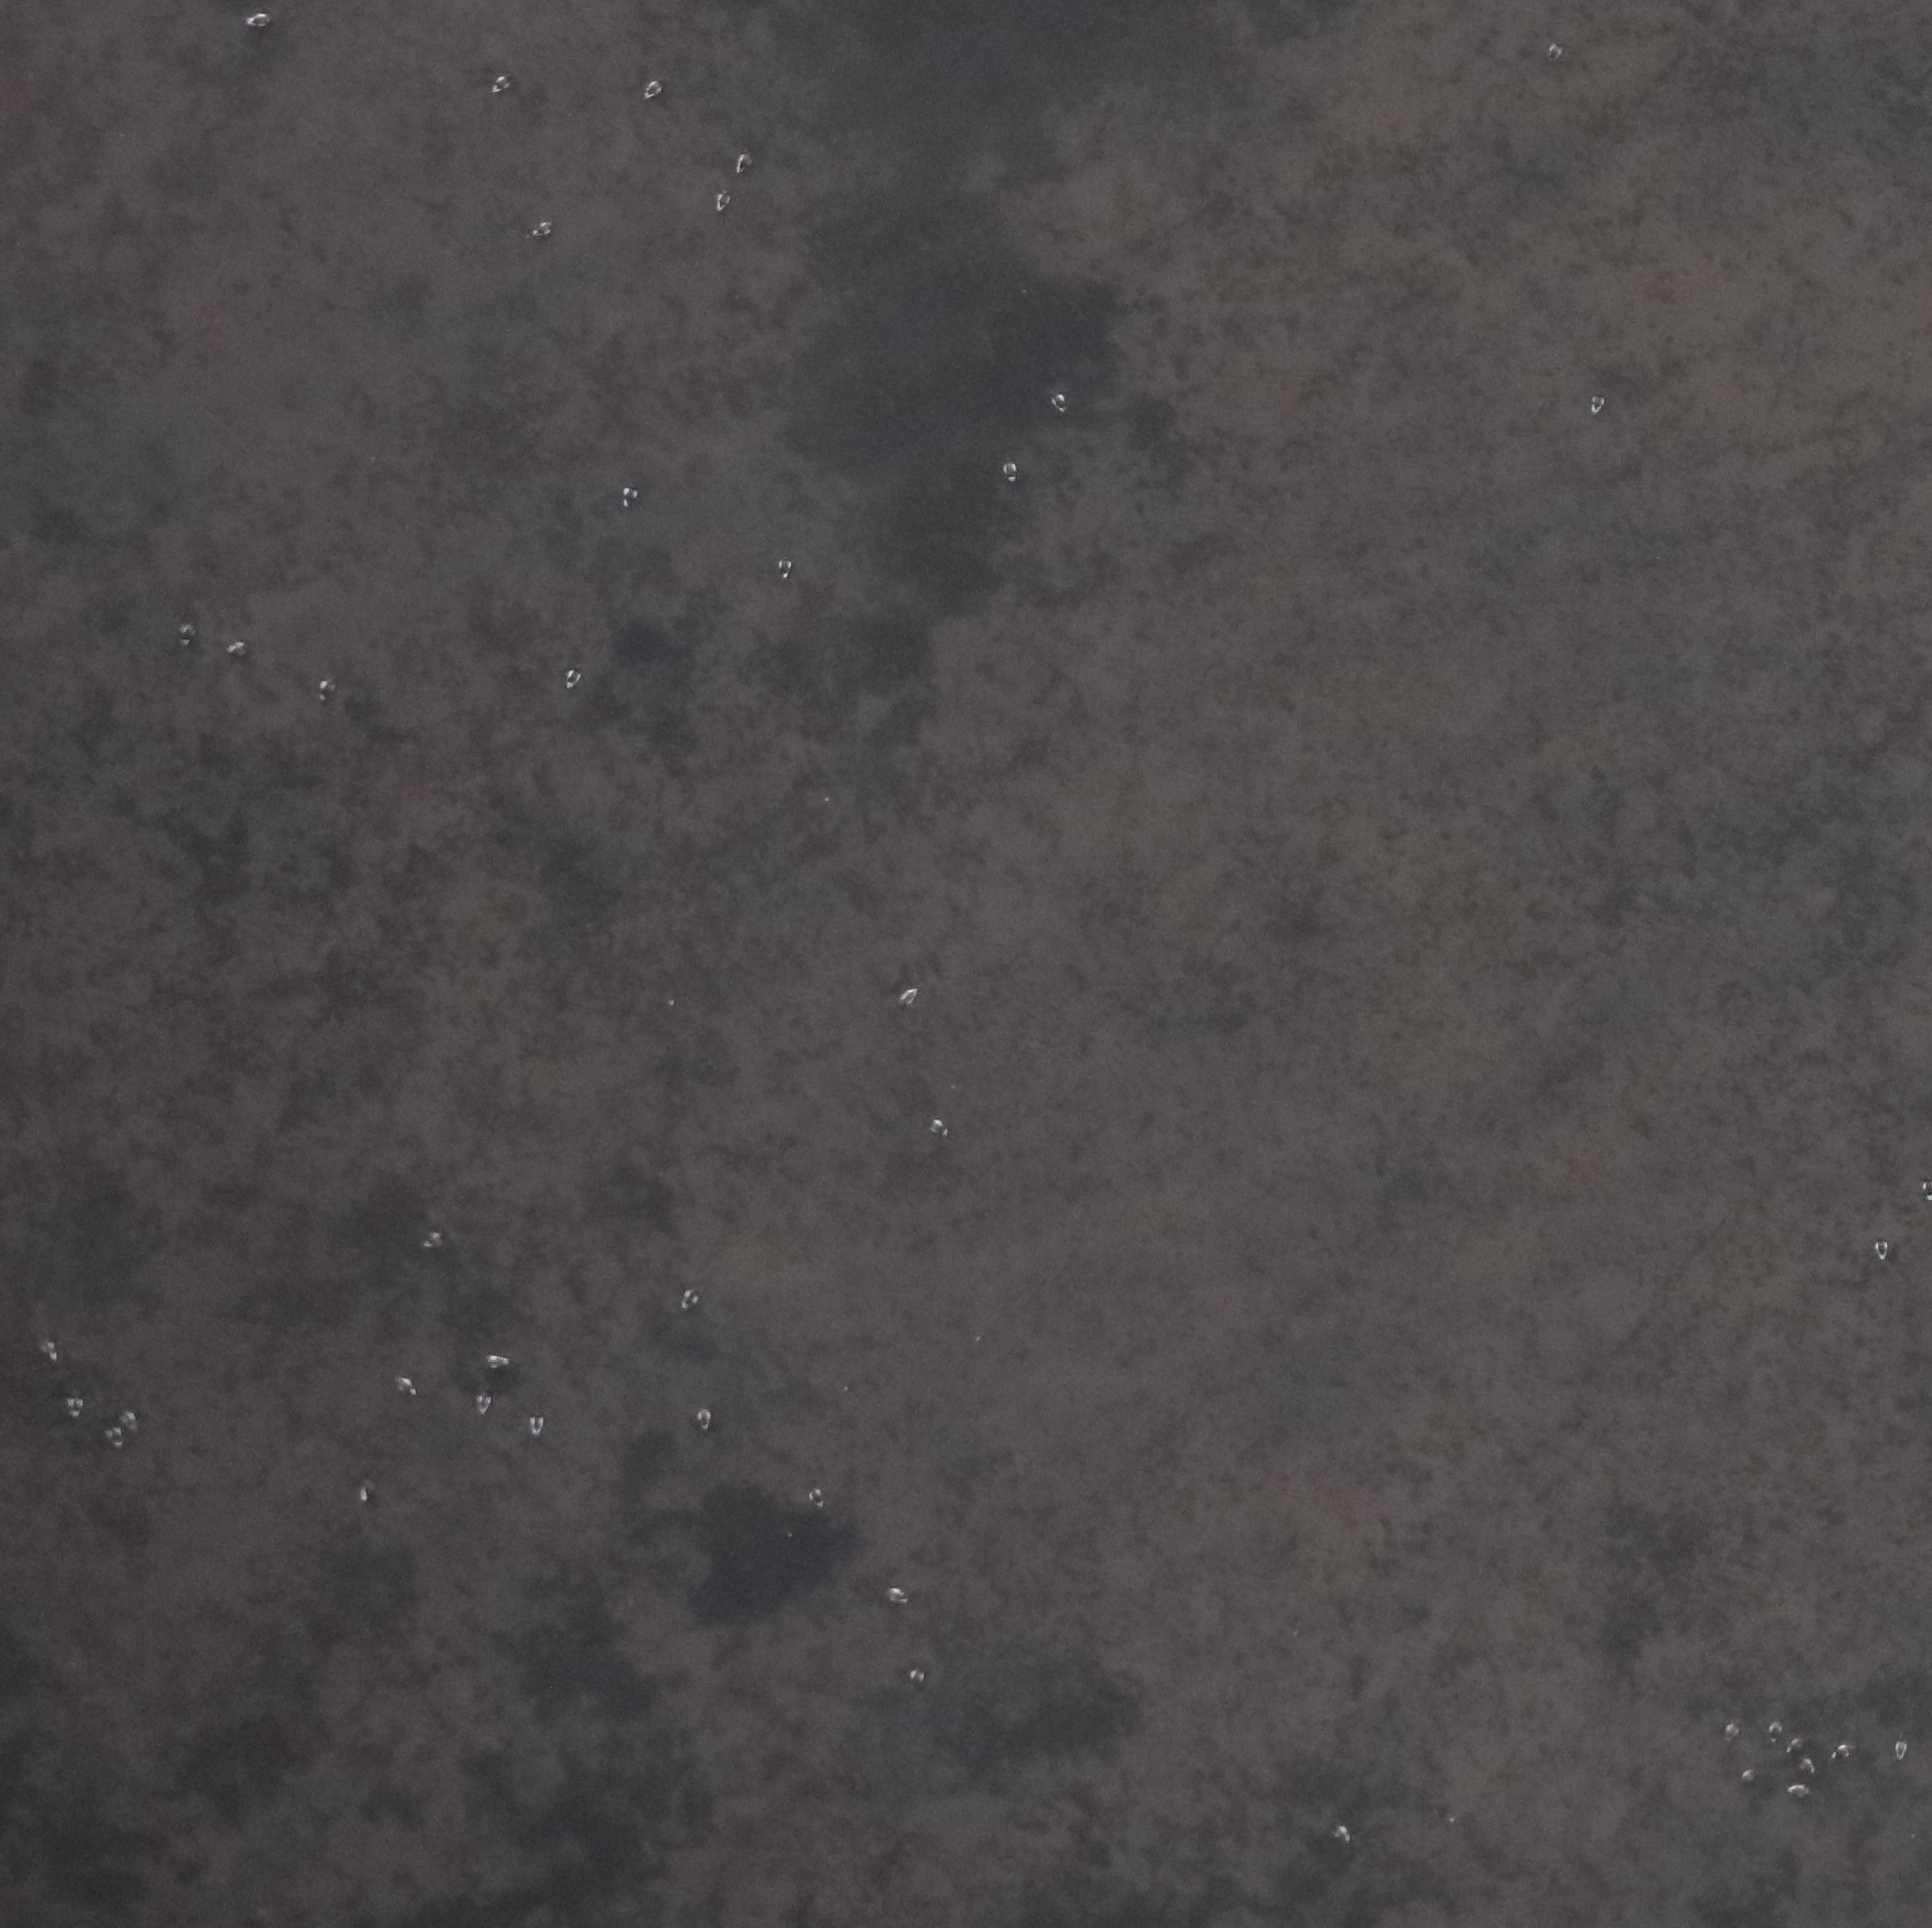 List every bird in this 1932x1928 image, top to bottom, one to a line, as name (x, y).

brant (260, 20)
brant (1554, 51)
brant (502, 83)
brant (654, 89)
brant (744, 162)
brant (723, 200)
brant (544, 229)
brant (1059, 401)
brant (1597, 402)
brant (1010, 470)
brant (631, 497)
brant (786, 567)
brant (186, 636)
brant (235, 649)
brant (574, 677)
brant (325, 688)
brant (908, 999)
brant (938, 1127)
brant (1930, 1188)
brant (432, 1239)
brant (1881, 1247)
brant (689, 1299)
brant (50, 1350)
brant (496, 1362)
brant (405, 1385)
brant (75, 1402)
brant (482, 1403)
brant (129, 1419)
brant (703, 1419)
brant (538, 1425)
brant (115, 1432)
brant (365, 1486)
brant (812, 1495)
brant (896, 1595)
brant (914, 1677)
brant (1774, 1725)
brant (1731, 1731)
brant (1793, 1744)
brant (1902, 1749)
brant (1844, 1752)
brant (1809, 1766)
brant (1746, 1773)
brant (1796, 1792)
brant (1342, 1832)